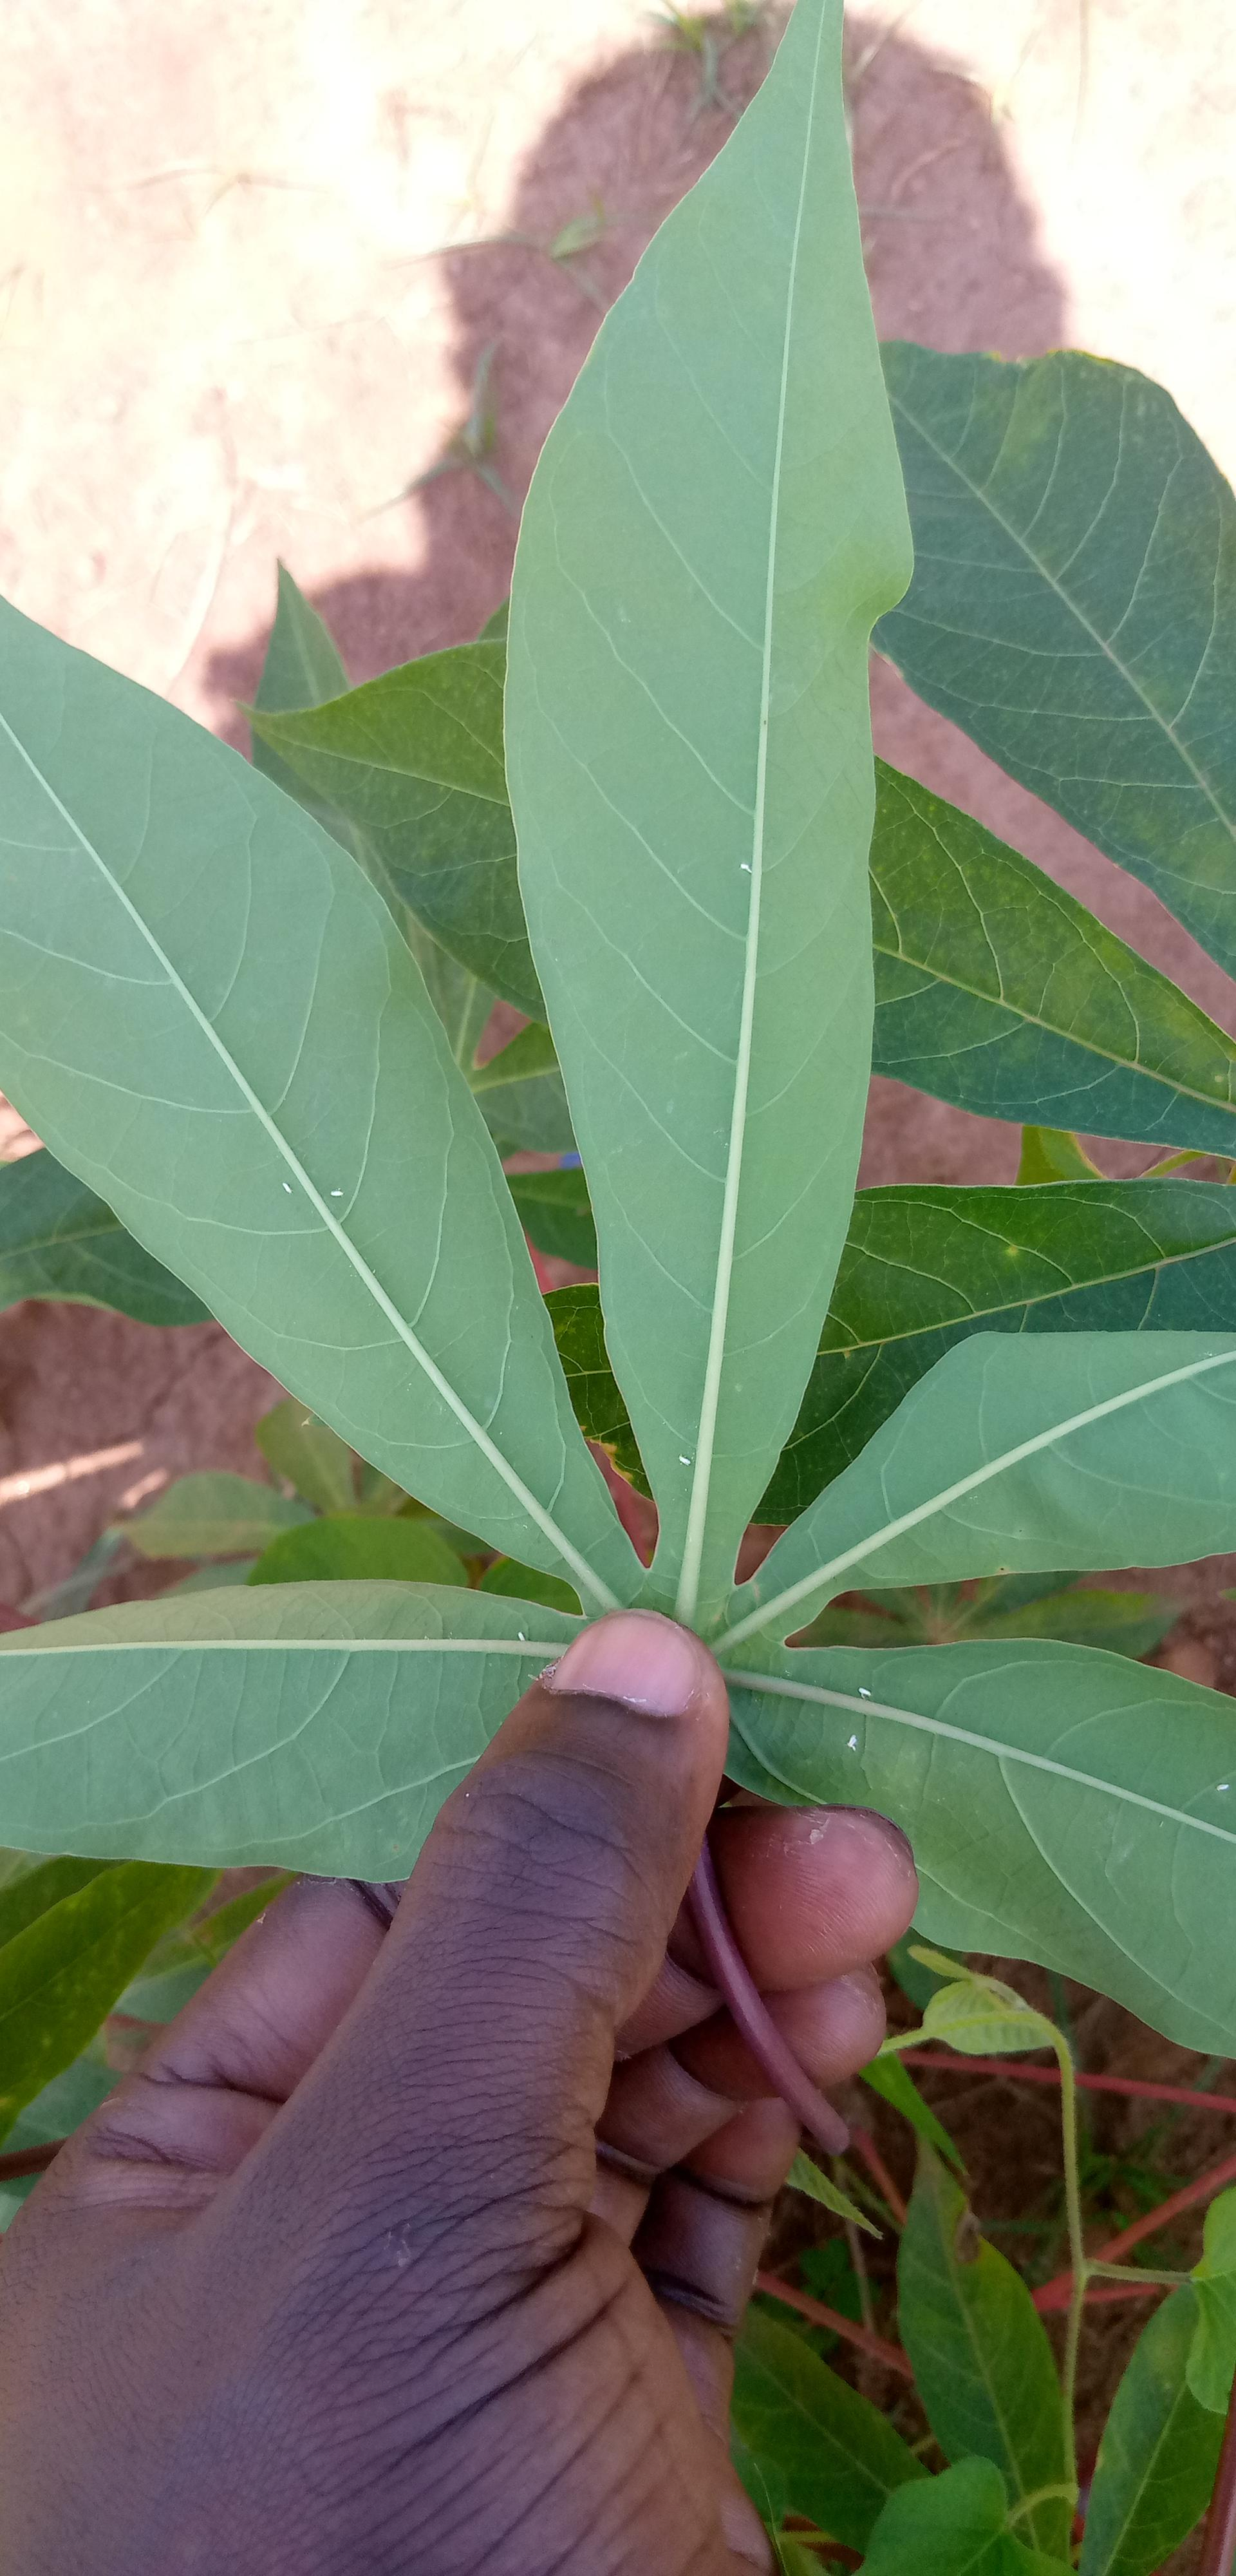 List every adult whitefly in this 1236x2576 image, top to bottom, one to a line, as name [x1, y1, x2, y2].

whitefly [736, 859, 752, 875]
whitefly [280, 1180, 294, 1197]
whitefly [328, 1188, 344, 1199]
whitefly [675, 1453, 693, 1468]
whitefly [516, 1629, 525, 1643]
whitefly [855, 1687, 872, 1698]
whitefly [845, 1733, 859, 1755]
whitefly [1215, 1781, 1230, 1796]